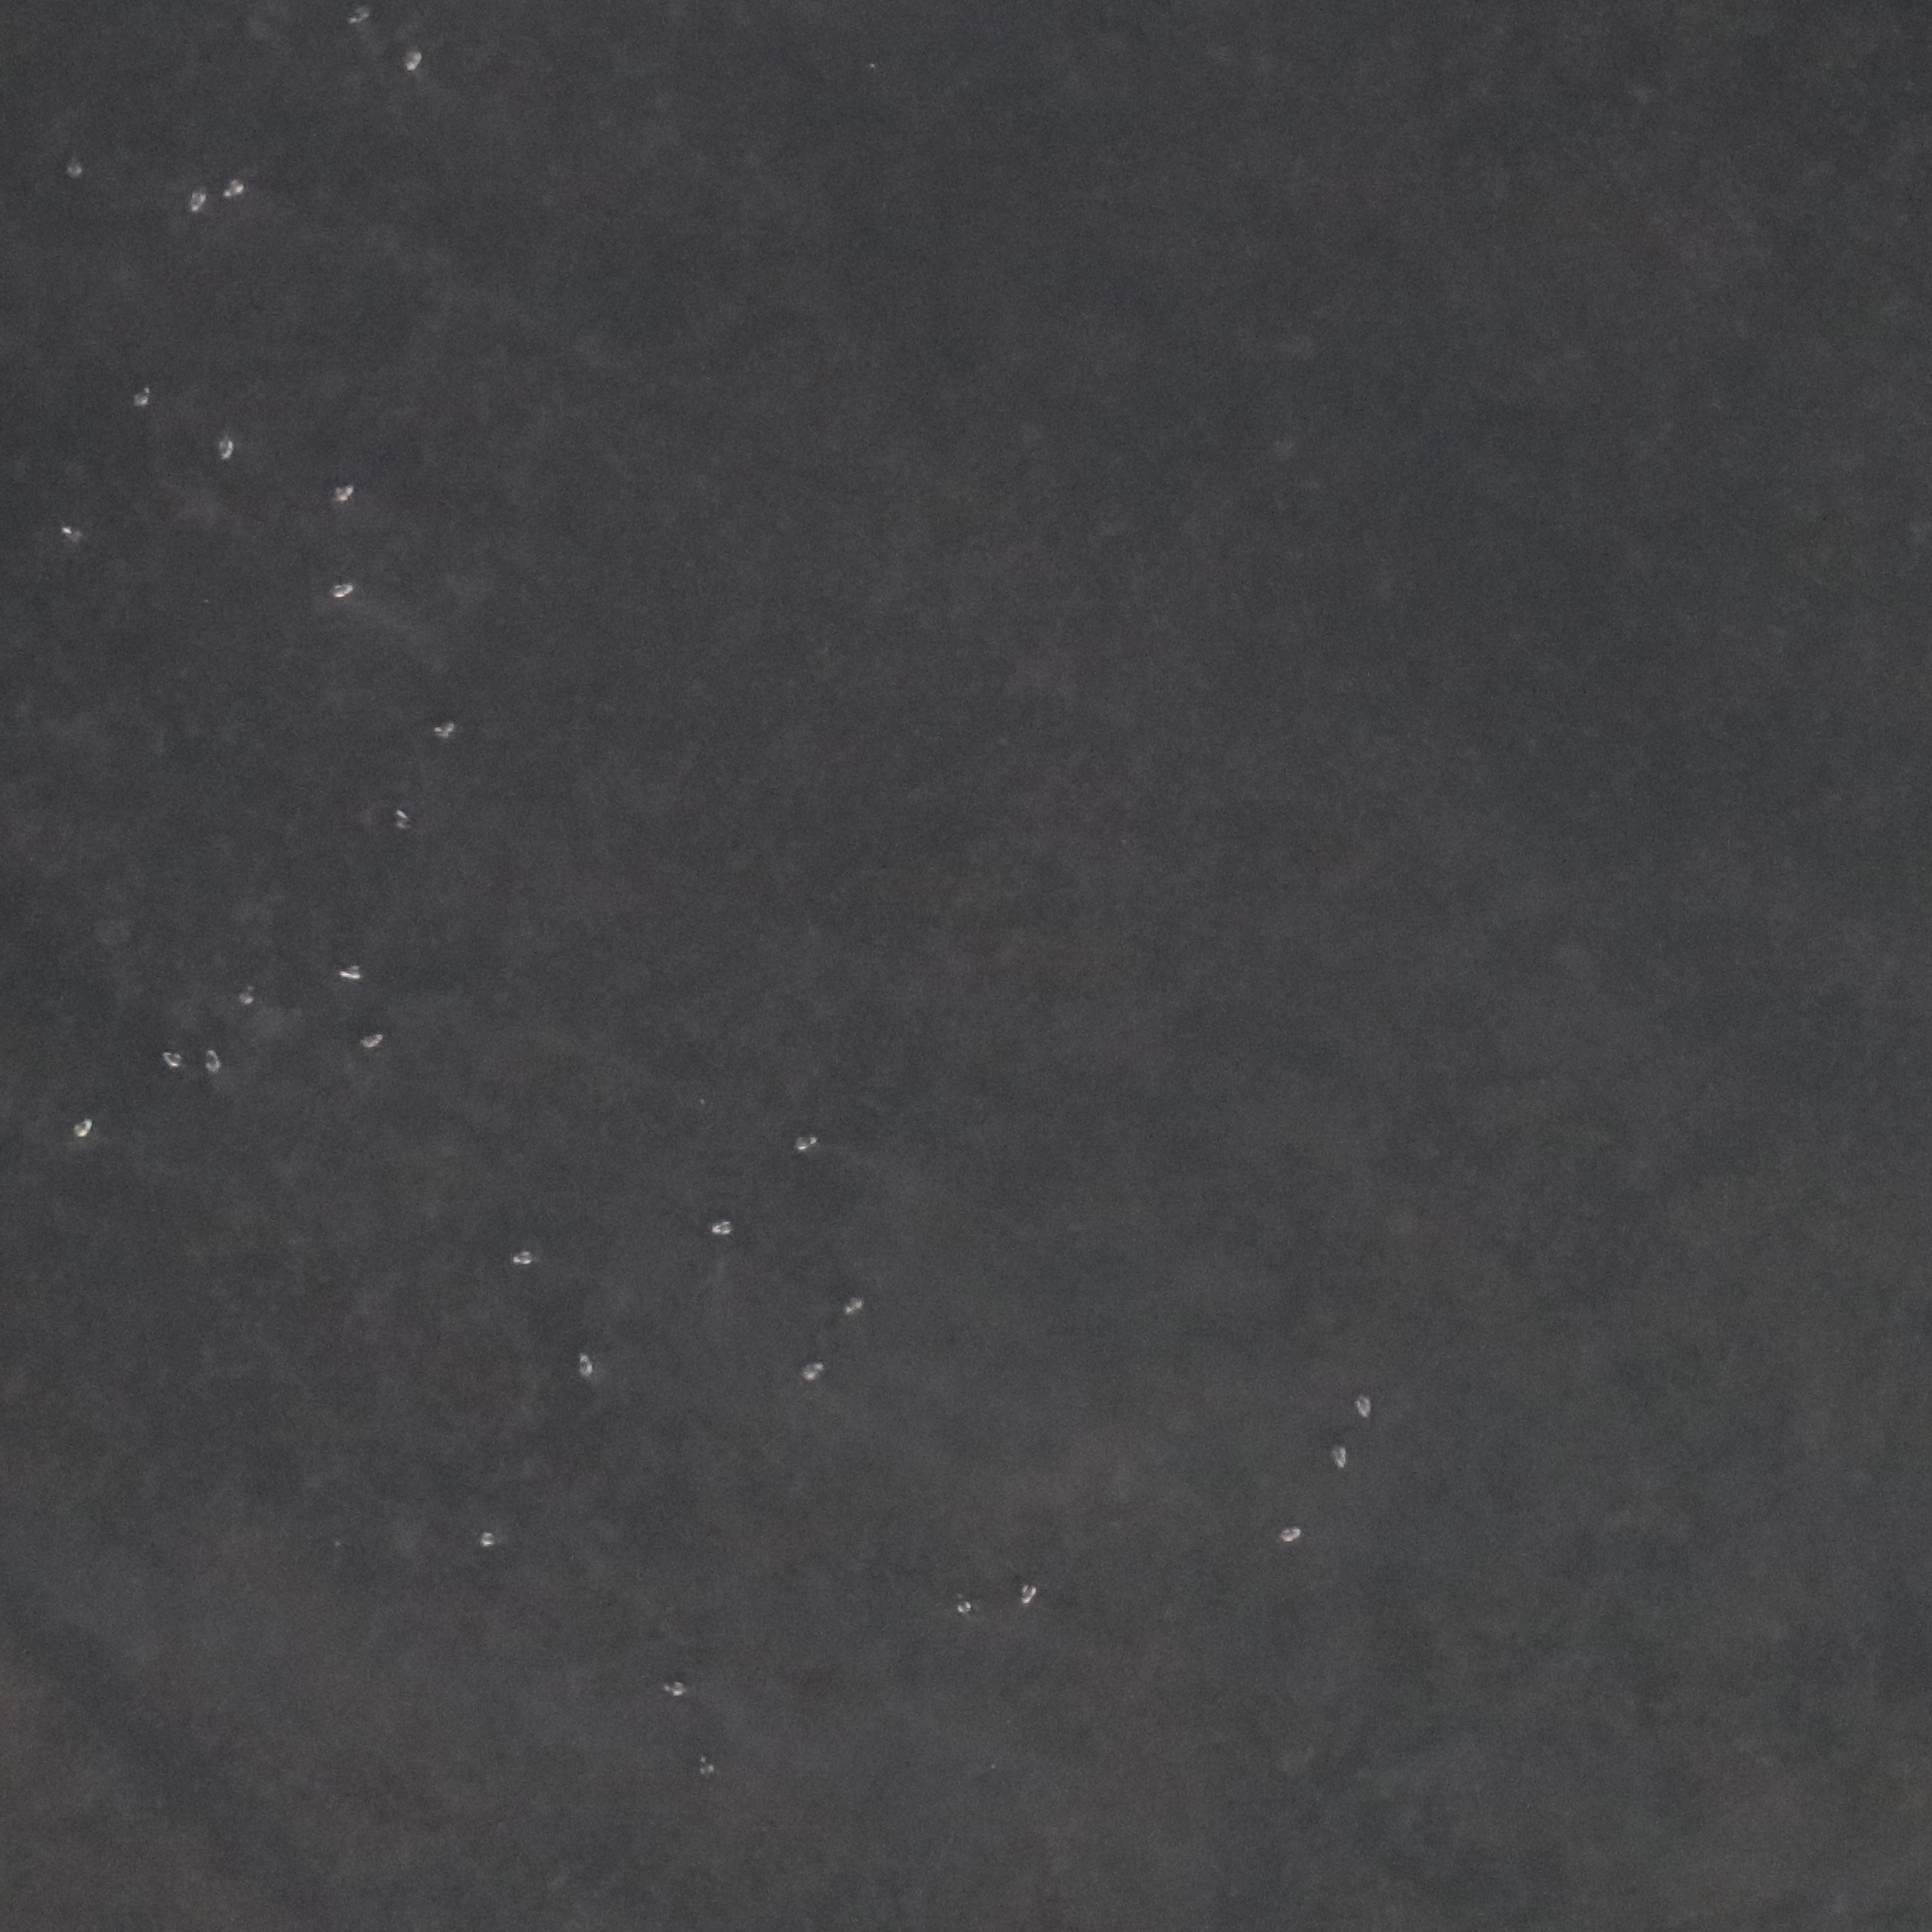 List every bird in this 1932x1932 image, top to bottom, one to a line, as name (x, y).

brant (358, 12)
brant (409, 59)
brant (71, 168)
brant (233, 188)
brant (195, 190)
brant (146, 397)
brant (227, 441)
brant (341, 498)
brant (73, 534)
brant (339, 590)
brant (449, 723)
brant (403, 821)
brant (349, 971)
brant (246, 996)
brant (370, 1041)
brant (174, 1059)
brant (210, 1065)
brant (82, 1127)
brant (805, 1143)
brant (722, 1228)
brant (525, 1258)
brant (855, 1296)
brant (592, 1364)
brant (812, 1367)
brant (1362, 1407)
brant (1340, 1453)
brant (1289, 1533)
brant (488, 1539)
brant (1029, 1594)
brant (964, 1606)
brant (676, 1688)
brant (701, 1769)